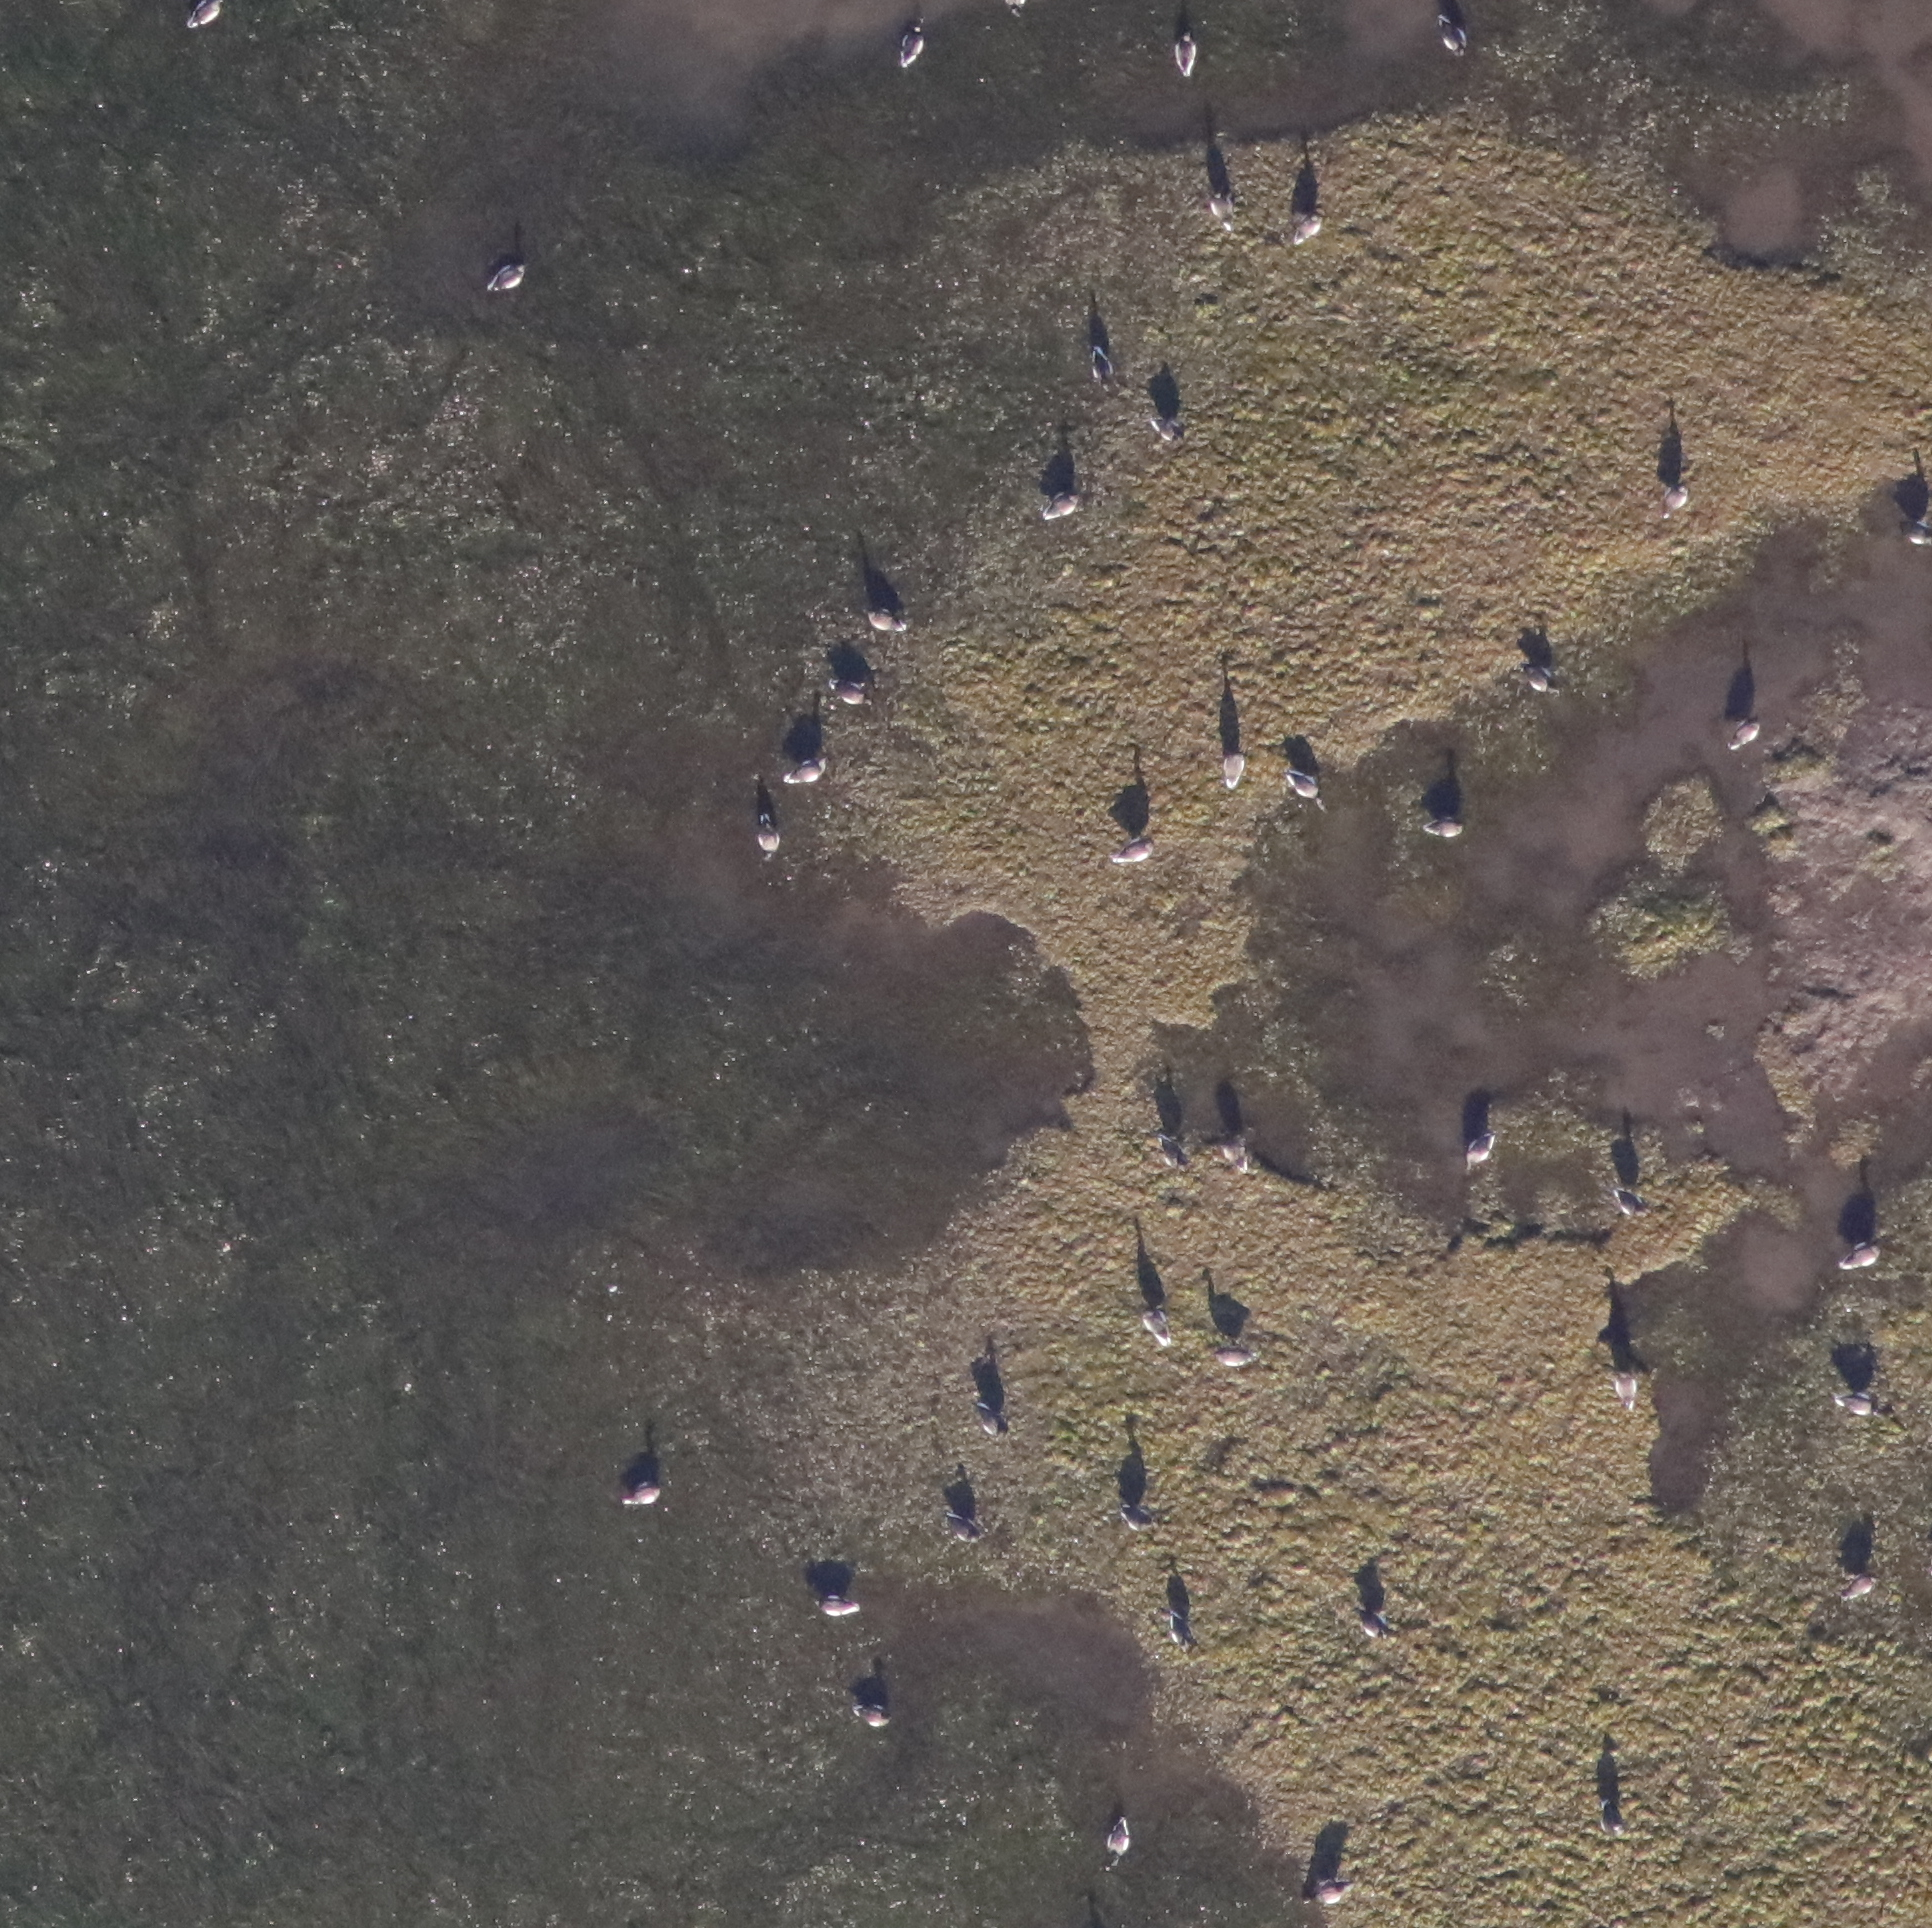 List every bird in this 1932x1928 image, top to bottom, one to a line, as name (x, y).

brant (205, 11)
brant (1454, 34)
brant (913, 45)
brant (1185, 52)
brant (1221, 212)
brant (1307, 228)
brant (507, 276)
brant (1106, 369)
brant (1171, 432)
brant (1674, 499)
brant (1059, 506)
brant (1916, 537)
brant (889, 617)
brant (1538, 681)
brant (850, 694)
brant (1743, 732)
brant (1234, 768)
brant (805, 771)
brant (1305, 786)
brant (1443, 823)
brant (768, 835)
brant (1132, 849)
brant (1237, 1149)
brant (1479, 1149)
brant (1175, 1159)
brant (1638, 1205)
brant (1861, 1255)
brant (1151, 1322)
brant (1236, 1355)
brant (1626, 1385)
brant (1857, 1407)
brant (994, 1419)
brant (645, 1493)
brant (1133, 1518)
brant (973, 1527)
brant (1857, 1585)
brant (837, 1608)
brant (1377, 1624)
brant (1184, 1632)
brant (873, 1716)
brant (1610, 1821)
brant (1118, 1842)
brant (1331, 1895)